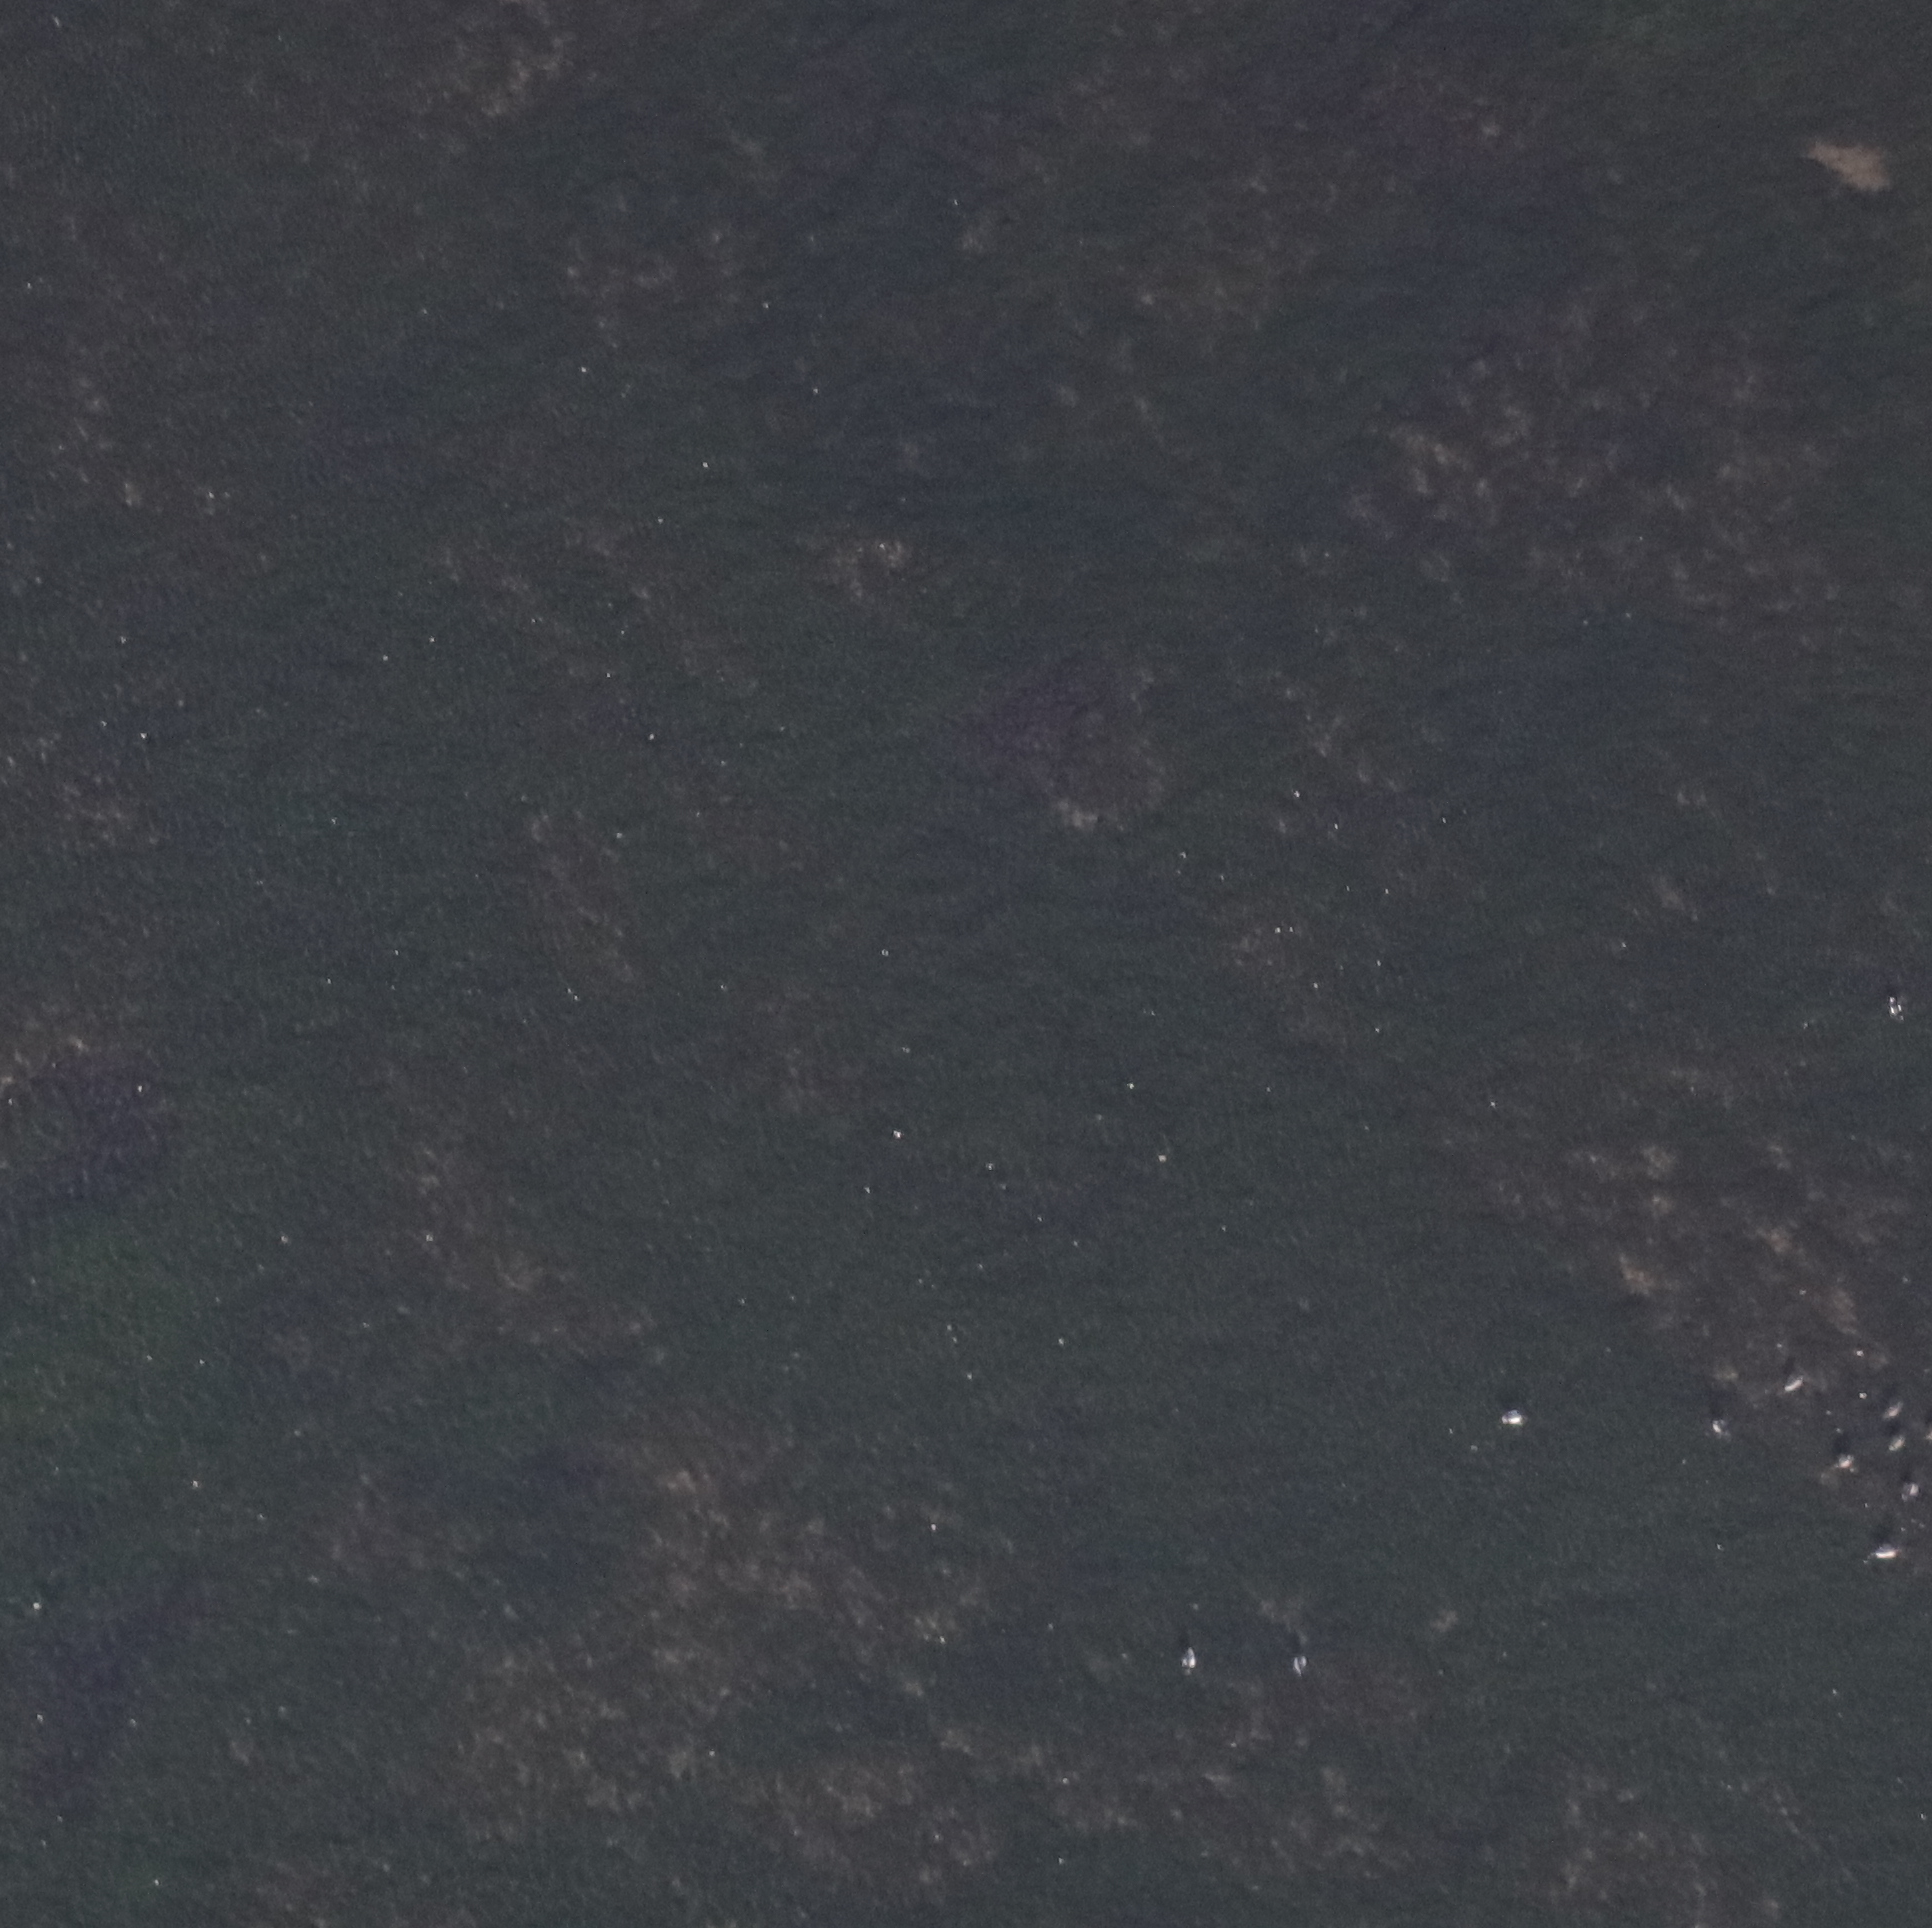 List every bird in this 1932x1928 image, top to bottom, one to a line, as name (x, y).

brant (1894, 1007)
brant (1795, 1380)
brant (1898, 1407)
brant (1510, 1413)
brant (1724, 1421)
brant (1900, 1437)
brant (1838, 1464)
brant (1906, 1489)
brant (1881, 1555)
brant (1305, 1656)
brant (1191, 1664)